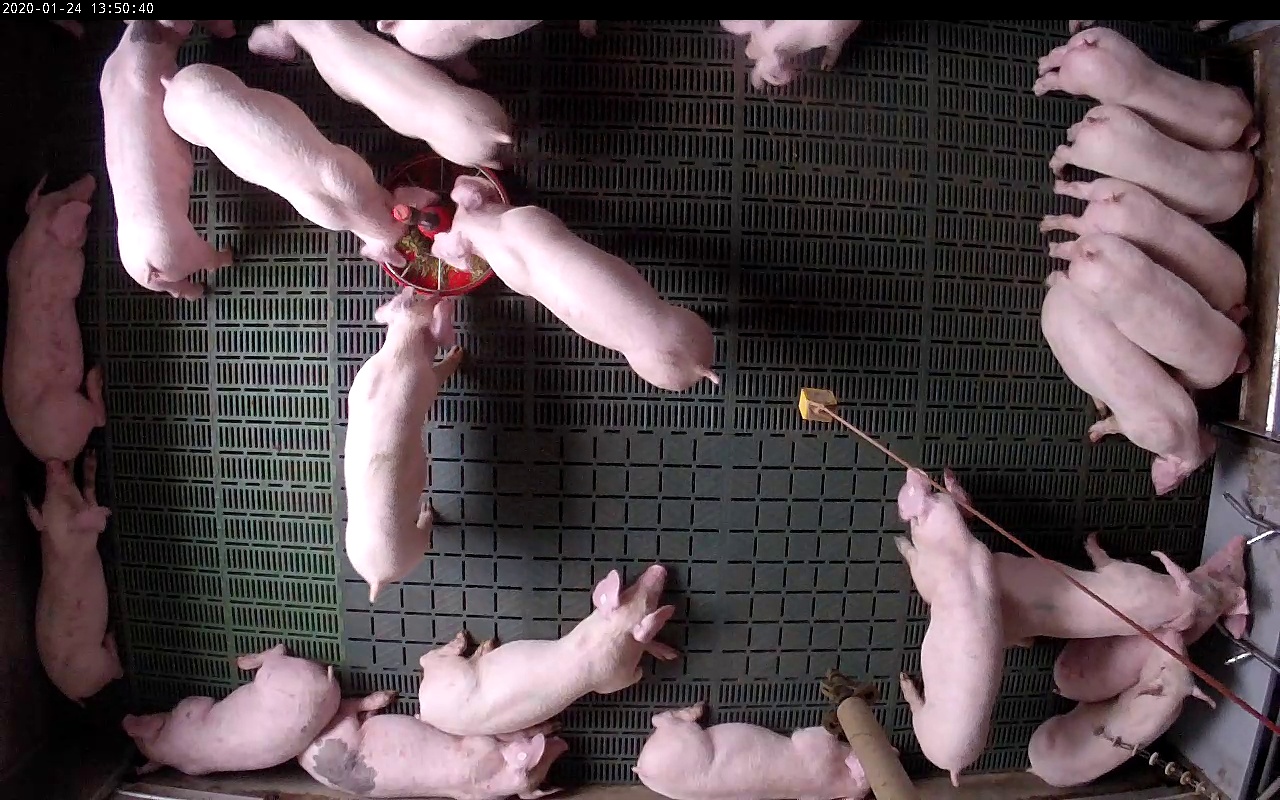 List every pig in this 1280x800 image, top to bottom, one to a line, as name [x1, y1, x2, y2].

pig [715, 17, 860, 90]
pig [99, 20, 238, 304]
pig [374, 20, 596, 81]
pig [248, 22, 515, 172]
pig [1034, 28, 1261, 153]
pig [159, 61, 443, 268]
pig [1048, 103, 1260, 224]
pig [4, 170, 107, 464]
pig [430, 174, 719, 393]
pig [1038, 178, 1252, 325]
pig [1046, 232, 1252, 391]
pig [1035, 273, 1219, 496]
pig [341, 288, 463, 606]
pig [23, 450, 125, 704]
pig [894, 468, 1006, 787]
pig [988, 532, 1248, 650]
pig [1053, 534, 1250, 703]
pig [417, 563, 678, 738]
pig [1026, 628, 1219, 786]
pig [120, 644, 343, 777]
pig [298, 688, 571, 799]
pig [629, 699, 901, 798]